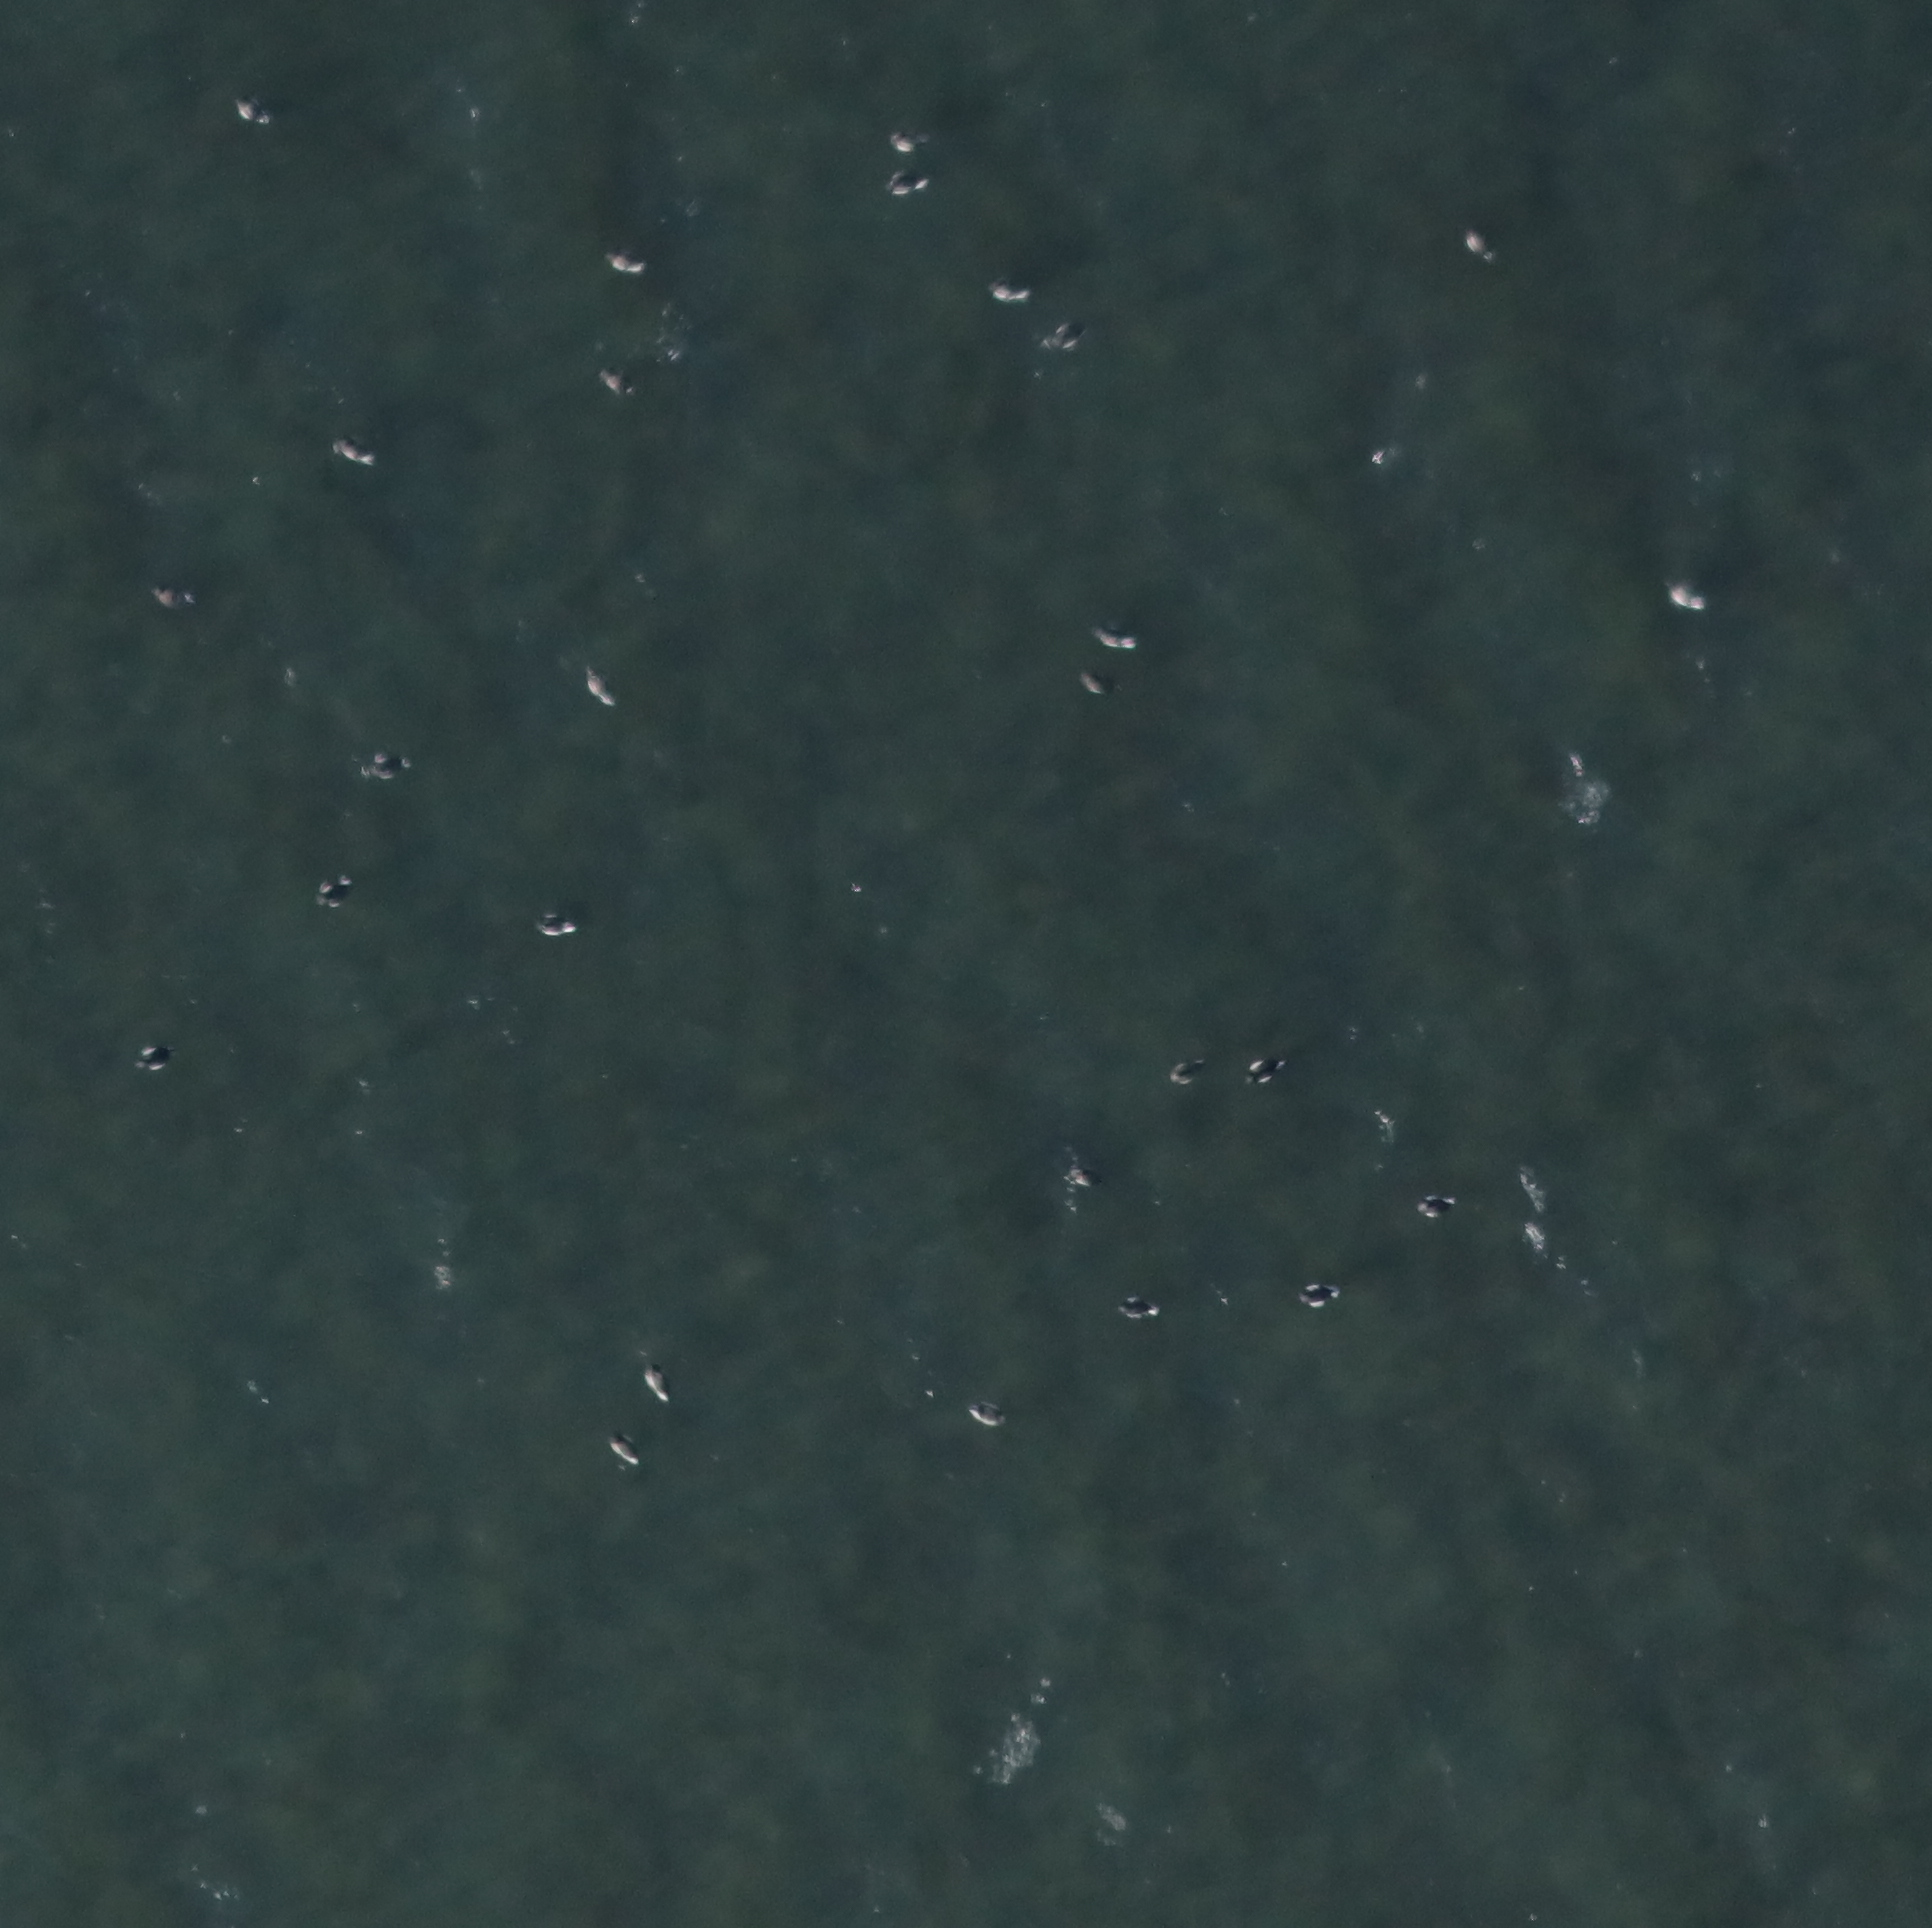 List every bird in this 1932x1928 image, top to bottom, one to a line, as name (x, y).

brant (253, 111)
brant (912, 140)
brant (907, 177)
brant (1477, 241)
brant (630, 260)
brant (1007, 287)
brant (1070, 336)
brant (618, 378)
brant (355, 453)
brant (174, 591)
brant (1684, 595)
brant (1115, 638)
brant (1097, 681)
brant (600, 686)
brant (384, 766)
brant (334, 893)
brant (556, 924)
brant (154, 1058)
brant (1265, 1071)
brant (1186, 1074)
brant (1080, 1175)
brant (1435, 1206)
brant (1319, 1294)
brant (1137, 1308)
brant (656, 1379)
brant (989, 1414)
brant (626, 1448)